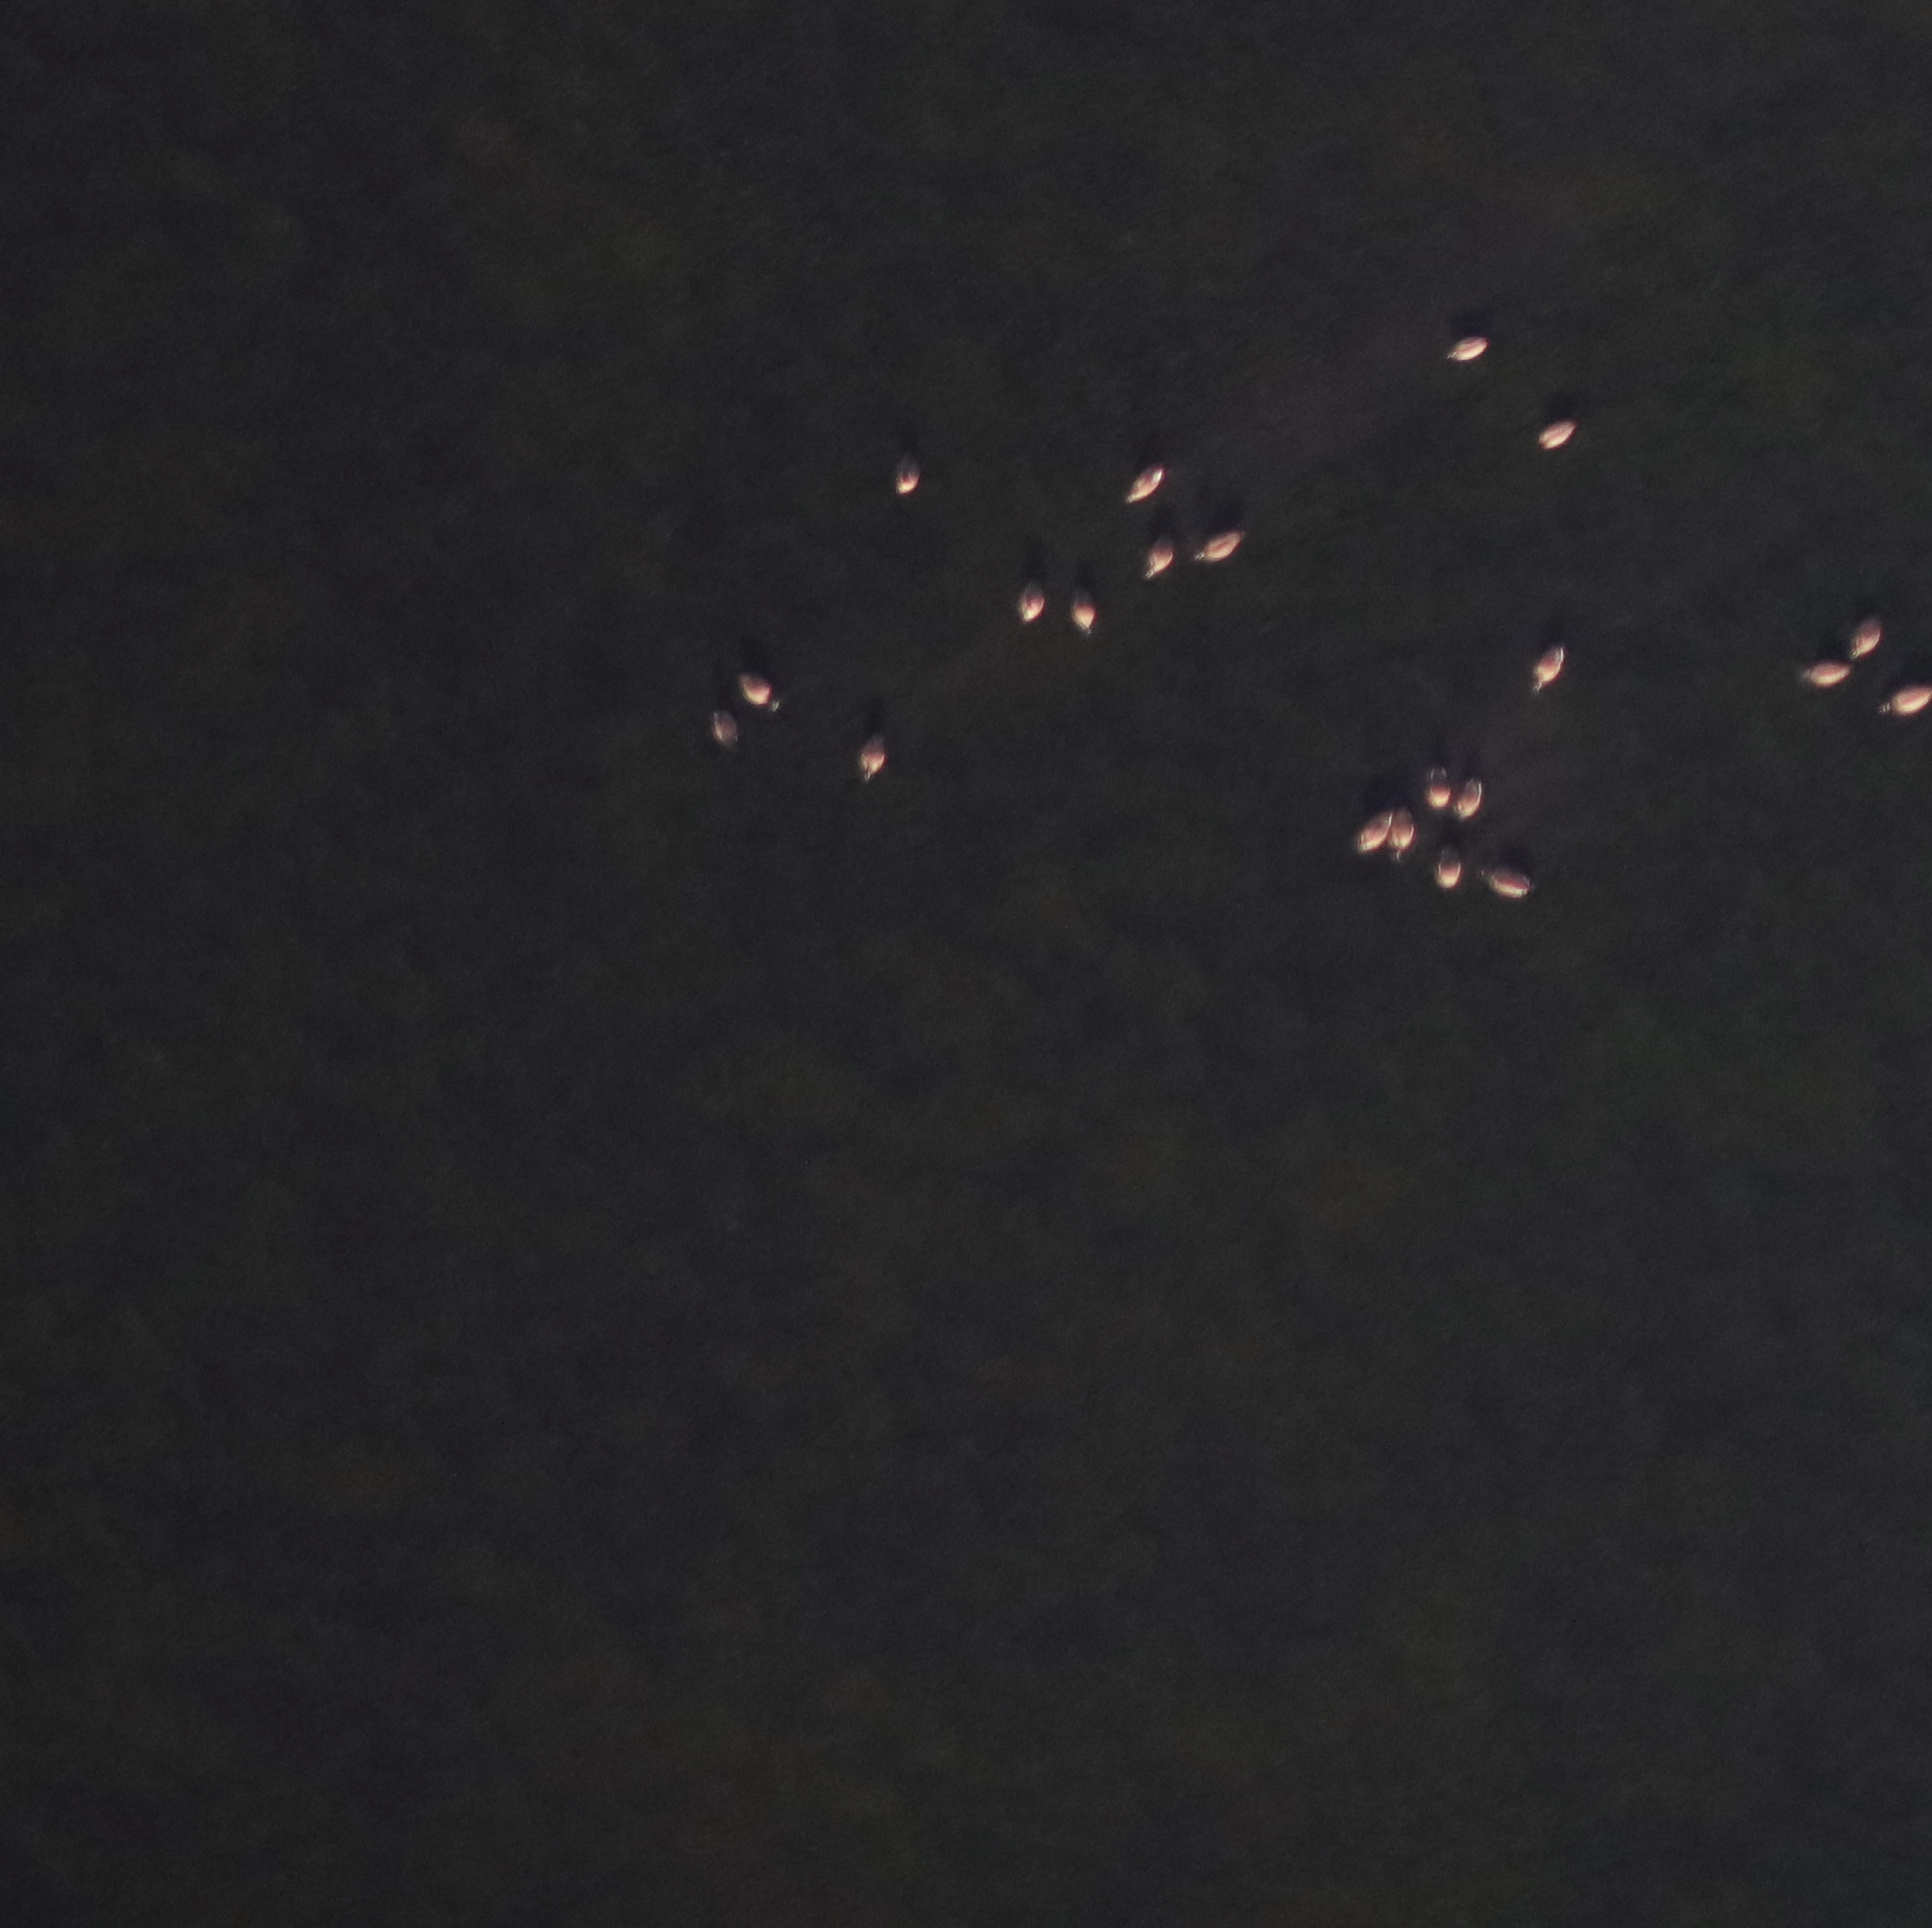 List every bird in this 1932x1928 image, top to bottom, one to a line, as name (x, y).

Canada goose (1469, 349)
Canada goose (1558, 432)
Canada goose (912, 479)
Canada goose (1147, 482)
Canada goose (1219, 542)
Canada goose (1156, 559)
Canada goose (1028, 604)
Canada goose (1087, 609)
Canada goose (1866, 640)
Canada goose (1547, 671)
Canada goose (1829, 673)
Canada goose (758, 689)
Canada goose (1912, 700)
Canada goose (726, 721)
Canada goose (874, 749)
Canada goose (1434, 790)
Canada goose (1468, 801)
Canada goose (1404, 827)
Canada goose (1366, 831)
Canada goose (1451, 870)
Canada goose (1507, 877)